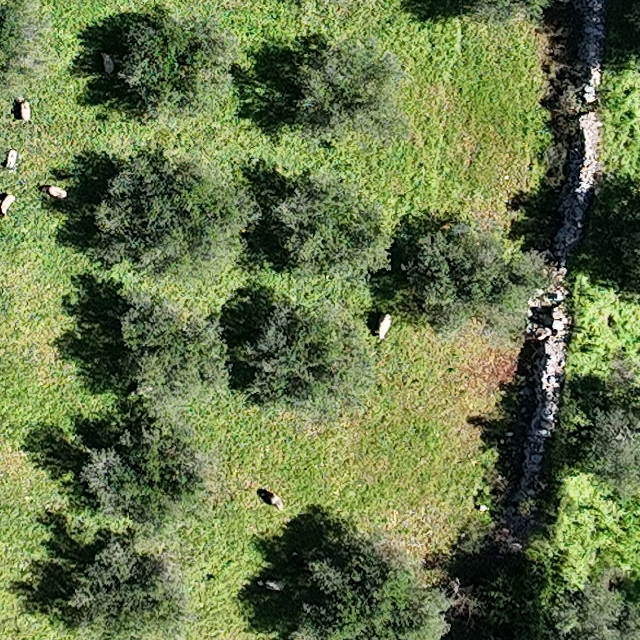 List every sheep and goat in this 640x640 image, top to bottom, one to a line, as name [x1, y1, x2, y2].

sheep [101, 53, 115, 74]
sheep [16, 97, 30, 123]
sheep [6, 149, 17, 170]
sheep [38, 185, 68, 199]
sheep [1, 194, 15, 214]
sheep [379, 314, 392, 341]
sheep [270, 493, 284, 511]
sheep [258, 580, 281, 591]